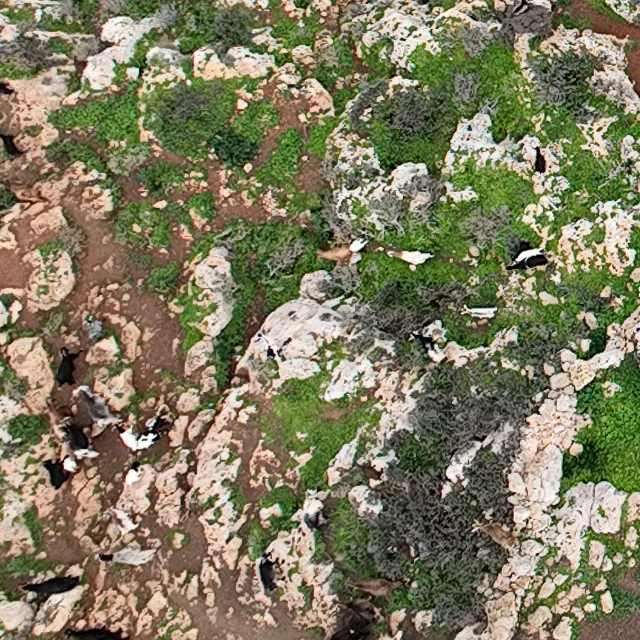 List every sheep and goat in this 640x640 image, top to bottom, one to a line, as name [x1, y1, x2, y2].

goat [512, 0, 528, 17]
goat [531, 145, 544, 170]
goat [313, 237, 368, 260]
goat [376, 246, 435, 264]
goat [505, 250, 543, 271]
goat [460, 305, 498, 317]
goat [83, 317, 105, 342]
goat [408, 318, 443, 340]
goat [631, 324, 639, 356]
goat [256, 332, 282, 359]
goat [415, 335, 445, 363]
goat [56, 349, 84, 386]
goat [631, 353, 639, 394]
goat [73, 388, 122, 424]
goat [134, 413, 171, 450]
goat [60, 418, 100, 458]
goat [115, 423, 139, 449]
goat [59, 440, 77, 473]
goat [40, 459, 67, 489]
goat [124, 460, 142, 483]
goat [348, 460, 383, 481]
goat [302, 488, 327, 530]
goat [103, 505, 139, 533]
goat [468, 519, 519, 549]
goat [99, 545, 156, 565]
goat [259, 552, 284, 591]
goat [20, 576, 79, 594]
goat [341, 577, 404, 597]
goat [332, 600, 385, 625]
goat [330, 625, 371, 639]
goat [60, 627, 125, 639]